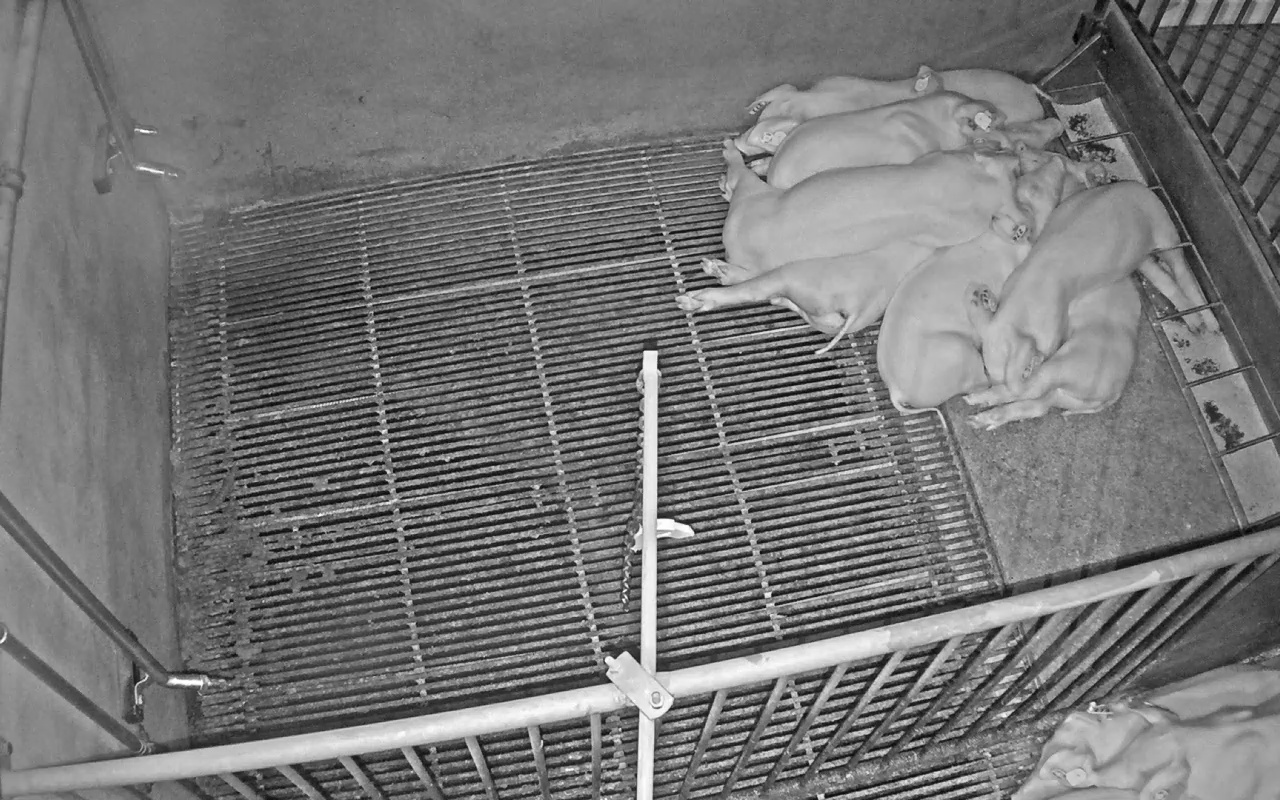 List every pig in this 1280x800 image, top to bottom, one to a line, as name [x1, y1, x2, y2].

pig [766, 64, 1008, 191]
pig [734, 68, 1052, 178]
pig [673, 118, 1065, 356]
pig [718, 136, 1037, 276]
pig [962, 140, 1143, 431]
pig [875, 155, 1065, 437]
pig [962, 180, 1223, 395]
pig [1010, 640, 1278, 798]
pig [1099, 697, 1278, 796]